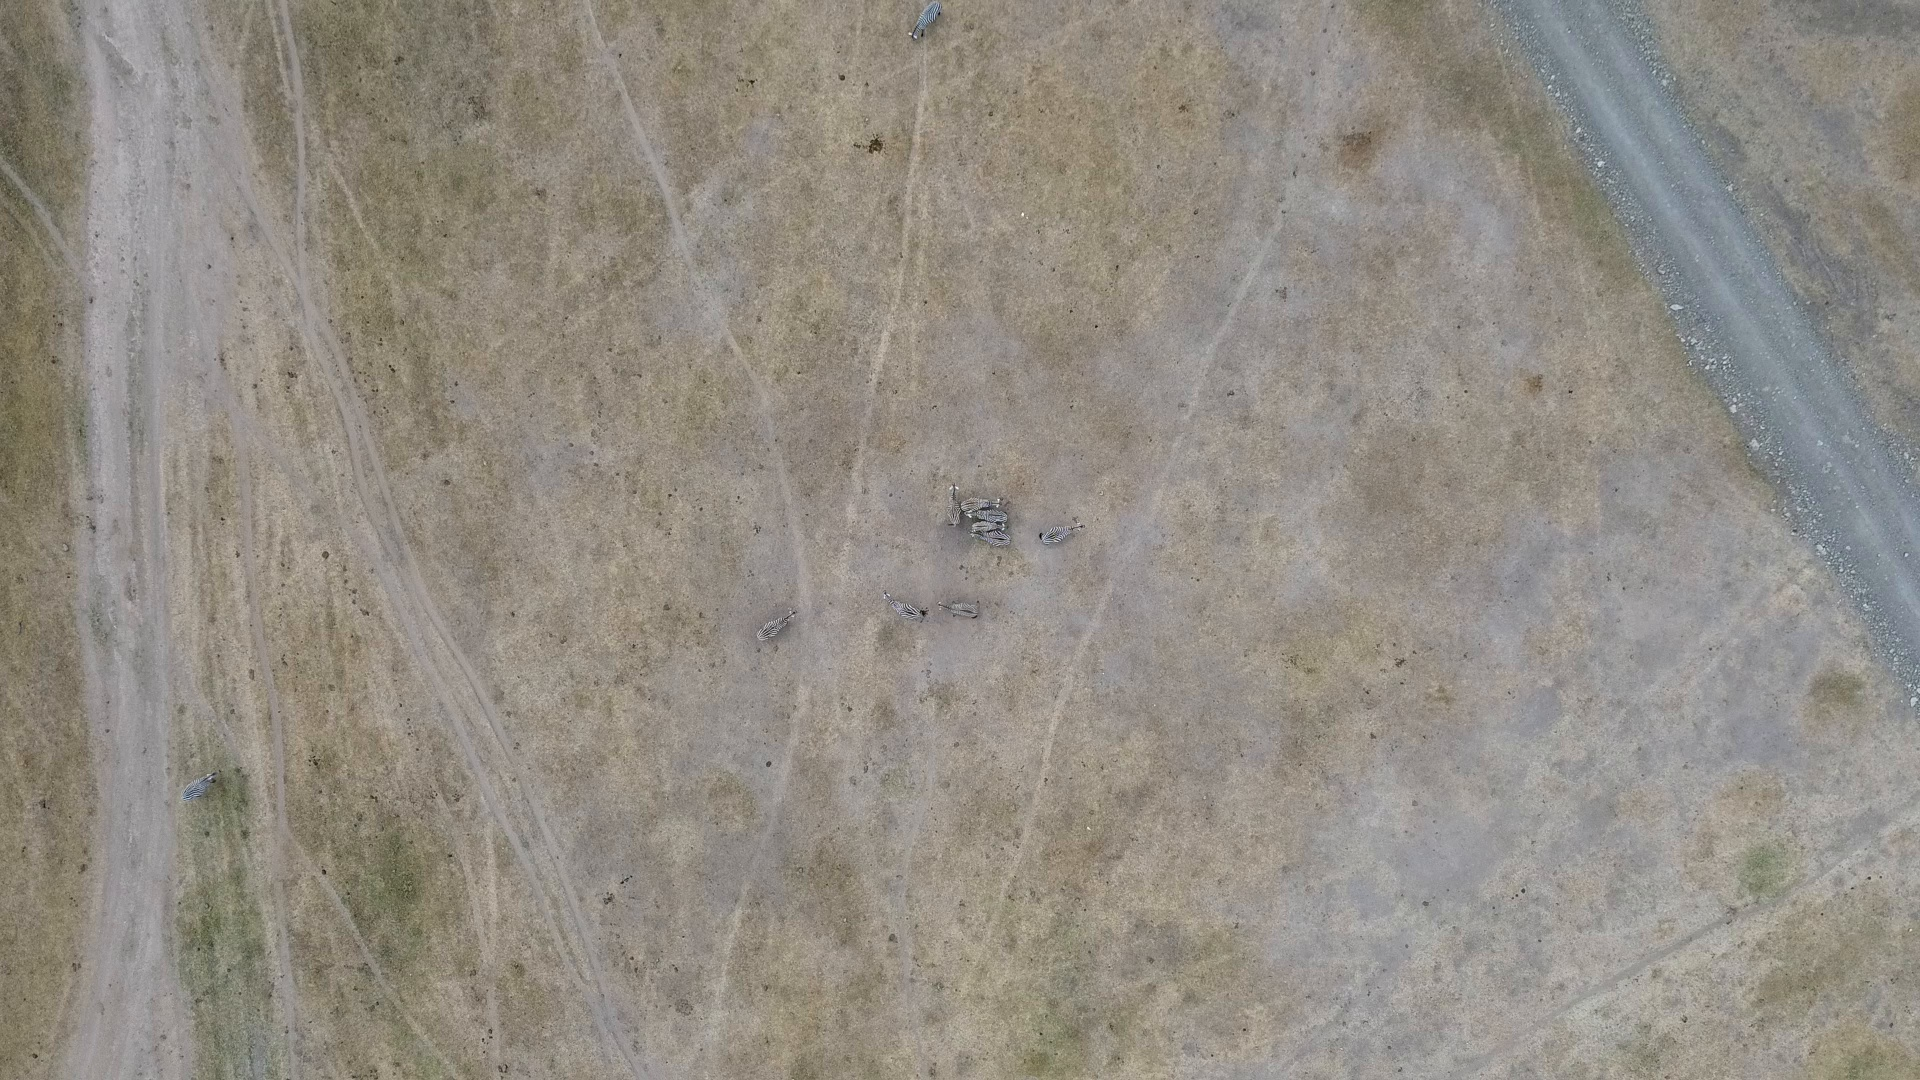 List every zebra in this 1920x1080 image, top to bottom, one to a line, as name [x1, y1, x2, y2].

zebra [911, 2, 941, 41]
zebra [946, 484, 960, 528]
zebra [961, 498, 1003, 510]
zebra [963, 507, 1009, 522]
zebra [970, 519, 1010, 531]
zebra [1043, 523, 1082, 543]
zebra [969, 529, 1015, 550]
zebra [884, 589, 922, 619]
zebra [937, 602, 979, 619]
zebra [757, 610, 794, 638]
zebra [181, 773, 217, 802]